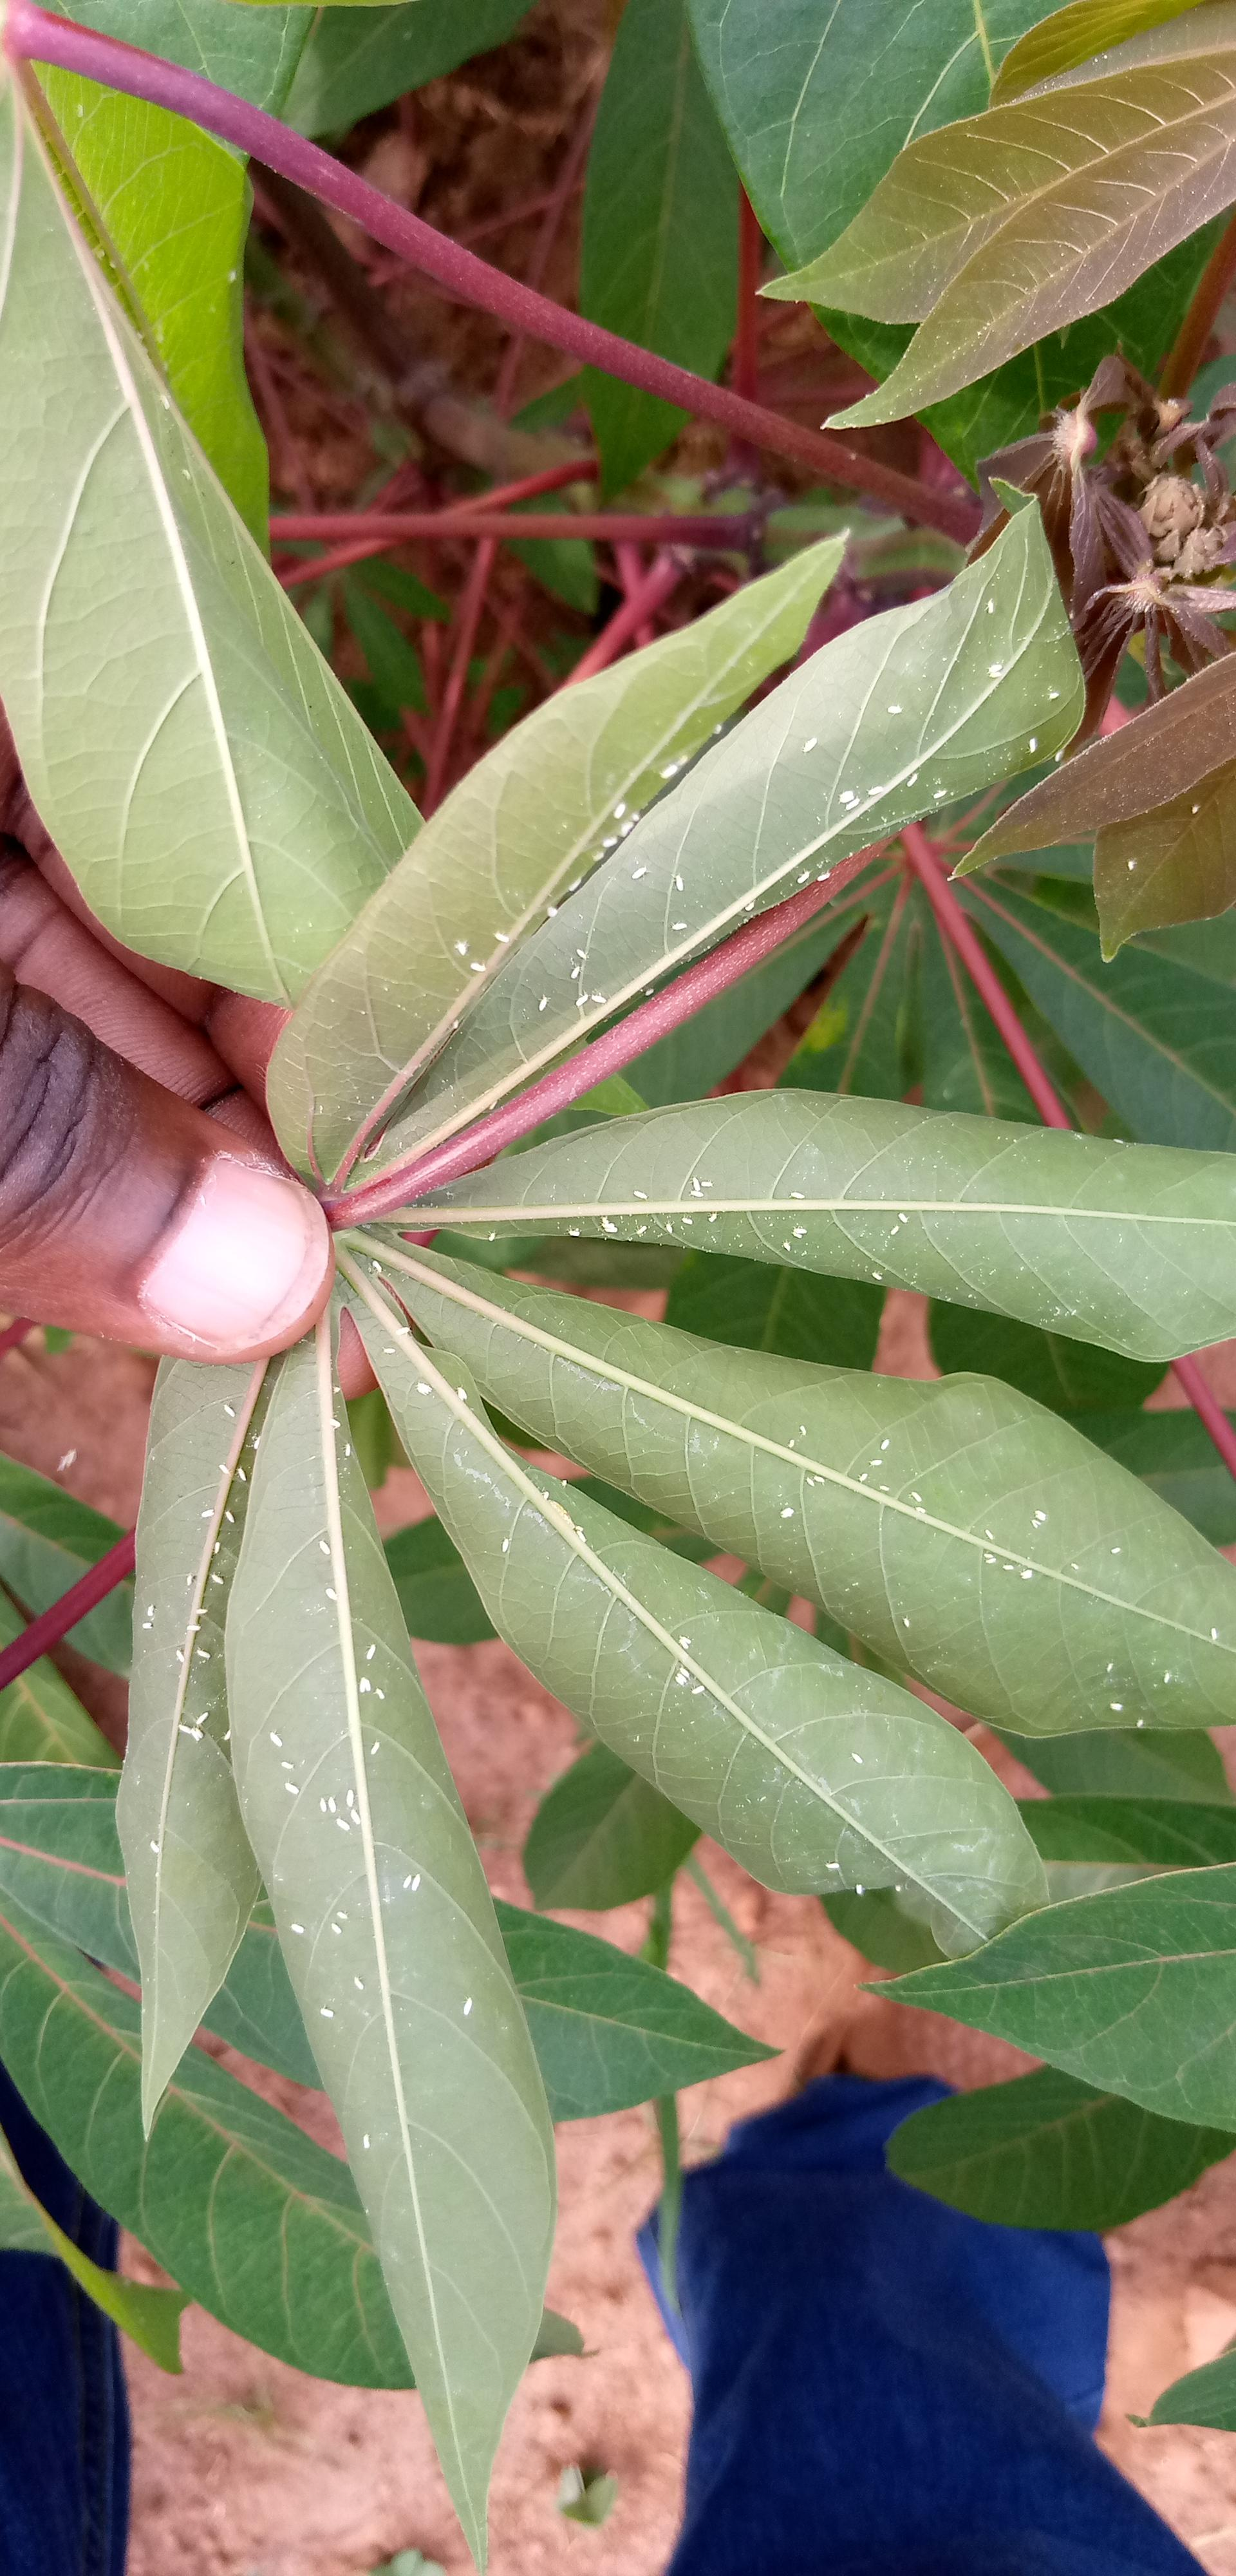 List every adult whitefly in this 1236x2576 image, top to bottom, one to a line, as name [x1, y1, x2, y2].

whitefly [982, 594, 1011, 630]
whitefly [982, 657, 1014, 692]
whitefly [1040, 674, 1070, 703]
whitefly [880, 694, 905, 723]
whitefly [704, 717, 727, 741]
whitefly [1021, 734, 1045, 755]
whitefly [671, 736, 694, 763]
whitefly [797, 736, 823, 756]
whitefly [659, 753, 681, 781]
whitefly [905, 768, 926, 792]
whitefly [861, 780, 892, 800]
whitefly [924, 781, 950, 806]
whitefly [832, 787, 859, 819]
whitefly [831, 790, 865, 811]
whitefly [604, 797, 638, 829]
whitefly [618, 810, 642, 838]
whitefly [597, 837, 623, 857]
whitefly [590, 844, 612, 868]
whitefly [628, 860, 653, 886]
whitefly [814, 862, 839, 889]
whitefly [793, 869, 809, 893]
whitefly [668, 871, 695, 892]
whitefly [566, 878, 582, 892]
whitefly [731, 895, 763, 923]
whitefly [537, 900, 559, 921]
whitefly [667, 916, 691, 935]
whitefly [489, 924, 512, 947]
whitefly [446, 938, 474, 960]
whitefly [570, 943, 594, 967]
whitefly [465, 955, 488, 984]
whitefly [554, 956, 586, 987]
whitefly [636, 977, 664, 1001]
whitefly [585, 981, 612, 1008]
whitefly [563, 983, 594, 1021]
whitefly [527, 989, 558, 1014]
whitefly [695, 1165, 724, 1190]
whitefly [681, 1169, 711, 1201]
whitefly [789, 1177, 814, 1202]
whitefly [623, 1180, 655, 1202]
whitefly [704, 1202, 726, 1224]
whitefly [892, 1202, 919, 1225]
whitefly [677, 1208, 698, 1235]
whitefly [594, 1209, 625, 1240]
whitefly [635, 1217, 653, 1240]
whitefly [881, 1217, 901, 1239]
whitefly [562, 1219, 580, 1240]
whitefly [787, 1219, 811, 1247]
whitefly [664, 1221, 682, 1239]
whitefly [485, 1226, 505, 1246]
whitefly [778, 1239, 796, 1260]
whitefly [368, 1251, 391, 1277]
whitefly [867, 1256, 894, 1280]
whitefly [390, 1313, 425, 1337]
whitefly [369, 1341, 400, 1361]
whitefly [412, 1370, 431, 1400]
whitefly [456, 1375, 481, 1400]
whitefly [221, 1397, 246, 1421]
whitefly [324, 1416, 348, 1434]
whitefly [791, 1416, 809, 1443]
whitefly [877, 1426, 899, 1455]
whitefly [776, 1435, 799, 1459]
whitefly [340, 1441, 357, 1464]
whitefly [866, 1446, 890, 1470]
whitefly [211, 1454, 241, 1484]
whitefly [230, 1462, 258, 1486]
whitefly [807, 1468, 831, 1488]
whitefly [857, 1468, 884, 1490]
whitefly [803, 1470, 828, 1491]
whitefly [909, 1480, 929, 1508]
whitefly [877, 1481, 892, 1498]
whitefly [1025, 1497, 1051, 1530]
whitefly [198, 1499, 222, 1520]
whitefly [778, 1501, 804, 1522]
whitefly [906, 1501, 926, 1528]
whitefly [221, 1504, 246, 1529]
whitefly [1025, 1505, 1056, 1533]
whitefly [574, 1522, 594, 1546]
whitefly [984, 1523, 997, 1541]
whitefly [494, 1526, 521, 1561]
whitefly [319, 1528, 350, 1562]
whitefly [209, 1536, 230, 1557]
whitefly [1105, 1537, 1125, 1561]
whitefly [982, 1551, 1000, 1568]
whitefly [1063, 1553, 1089, 1579]
whitefly [1016, 1554, 1038, 1585]
whitefly [998, 1560, 1022, 1583]
whitefly [204, 1569, 230, 1602]
whitefly [180, 1572, 200, 1587]
whitefly [326, 1580, 352, 1602]
whitefly [185, 1597, 218, 1616]
whitefly [140, 1605, 162, 1621]
whitefly [895, 1607, 916, 1633]
whitefly [135, 1616, 158, 1634]
whitefly [180, 1616, 208, 1636]
whitefly [671, 1624, 691, 1648]
whitefly [1197, 1624, 1220, 1643]
whitefly [360, 1625, 380, 1658]
whitefly [169, 1643, 196, 1669]
whitefly [197, 1645, 223, 1667]
whitefly [663, 1658, 697, 1687]
whitefly [1101, 1659, 1119, 1674]
whitefly [670, 1662, 695, 1690]
whitefly [1150, 1665, 1183, 1691]
whitefly [348, 1670, 383, 1696]
whitefly [687, 1672, 707, 1702]
whitefly [372, 1679, 394, 1704]
whitefly [1108, 1683, 1136, 1716]
whitefly [189, 1705, 215, 1733]
whitefly [1126, 1707, 1158, 1733]
whitefly [179, 1716, 212, 1743]
whitefly [267, 1723, 295, 1748]
whitefly [366, 1734, 389, 1763]
whitefly [839, 1740, 877, 1771]
whitefly [279, 1746, 301, 1774]
whitefly [341, 1779, 362, 1813]
whitefly [284, 1782, 304, 1796]
whitefly [312, 1785, 342, 1820]
whitefly [320, 1794, 346, 1813]
whitefly [348, 1802, 376, 1844]
whitefly [326, 1816, 350, 1837]
whitefly [144, 1826, 171, 1857]
whitefly [819, 1856, 838, 1873]
whitefly [400, 1863, 431, 1894]
whitefly [396, 1866, 426, 1897]
whitefly [849, 1875, 866, 1899]
whitefly [334, 1900, 355, 1926]
whitefly [281, 1908, 316, 1938]
whitefly [327, 1918, 357, 1950]
whitefly [338, 1971, 368, 1996]
whitefly [453, 1996, 488, 2023]
whitefly [312, 2001, 346, 2024]
whitefly [357, 2135, 379, 2153]